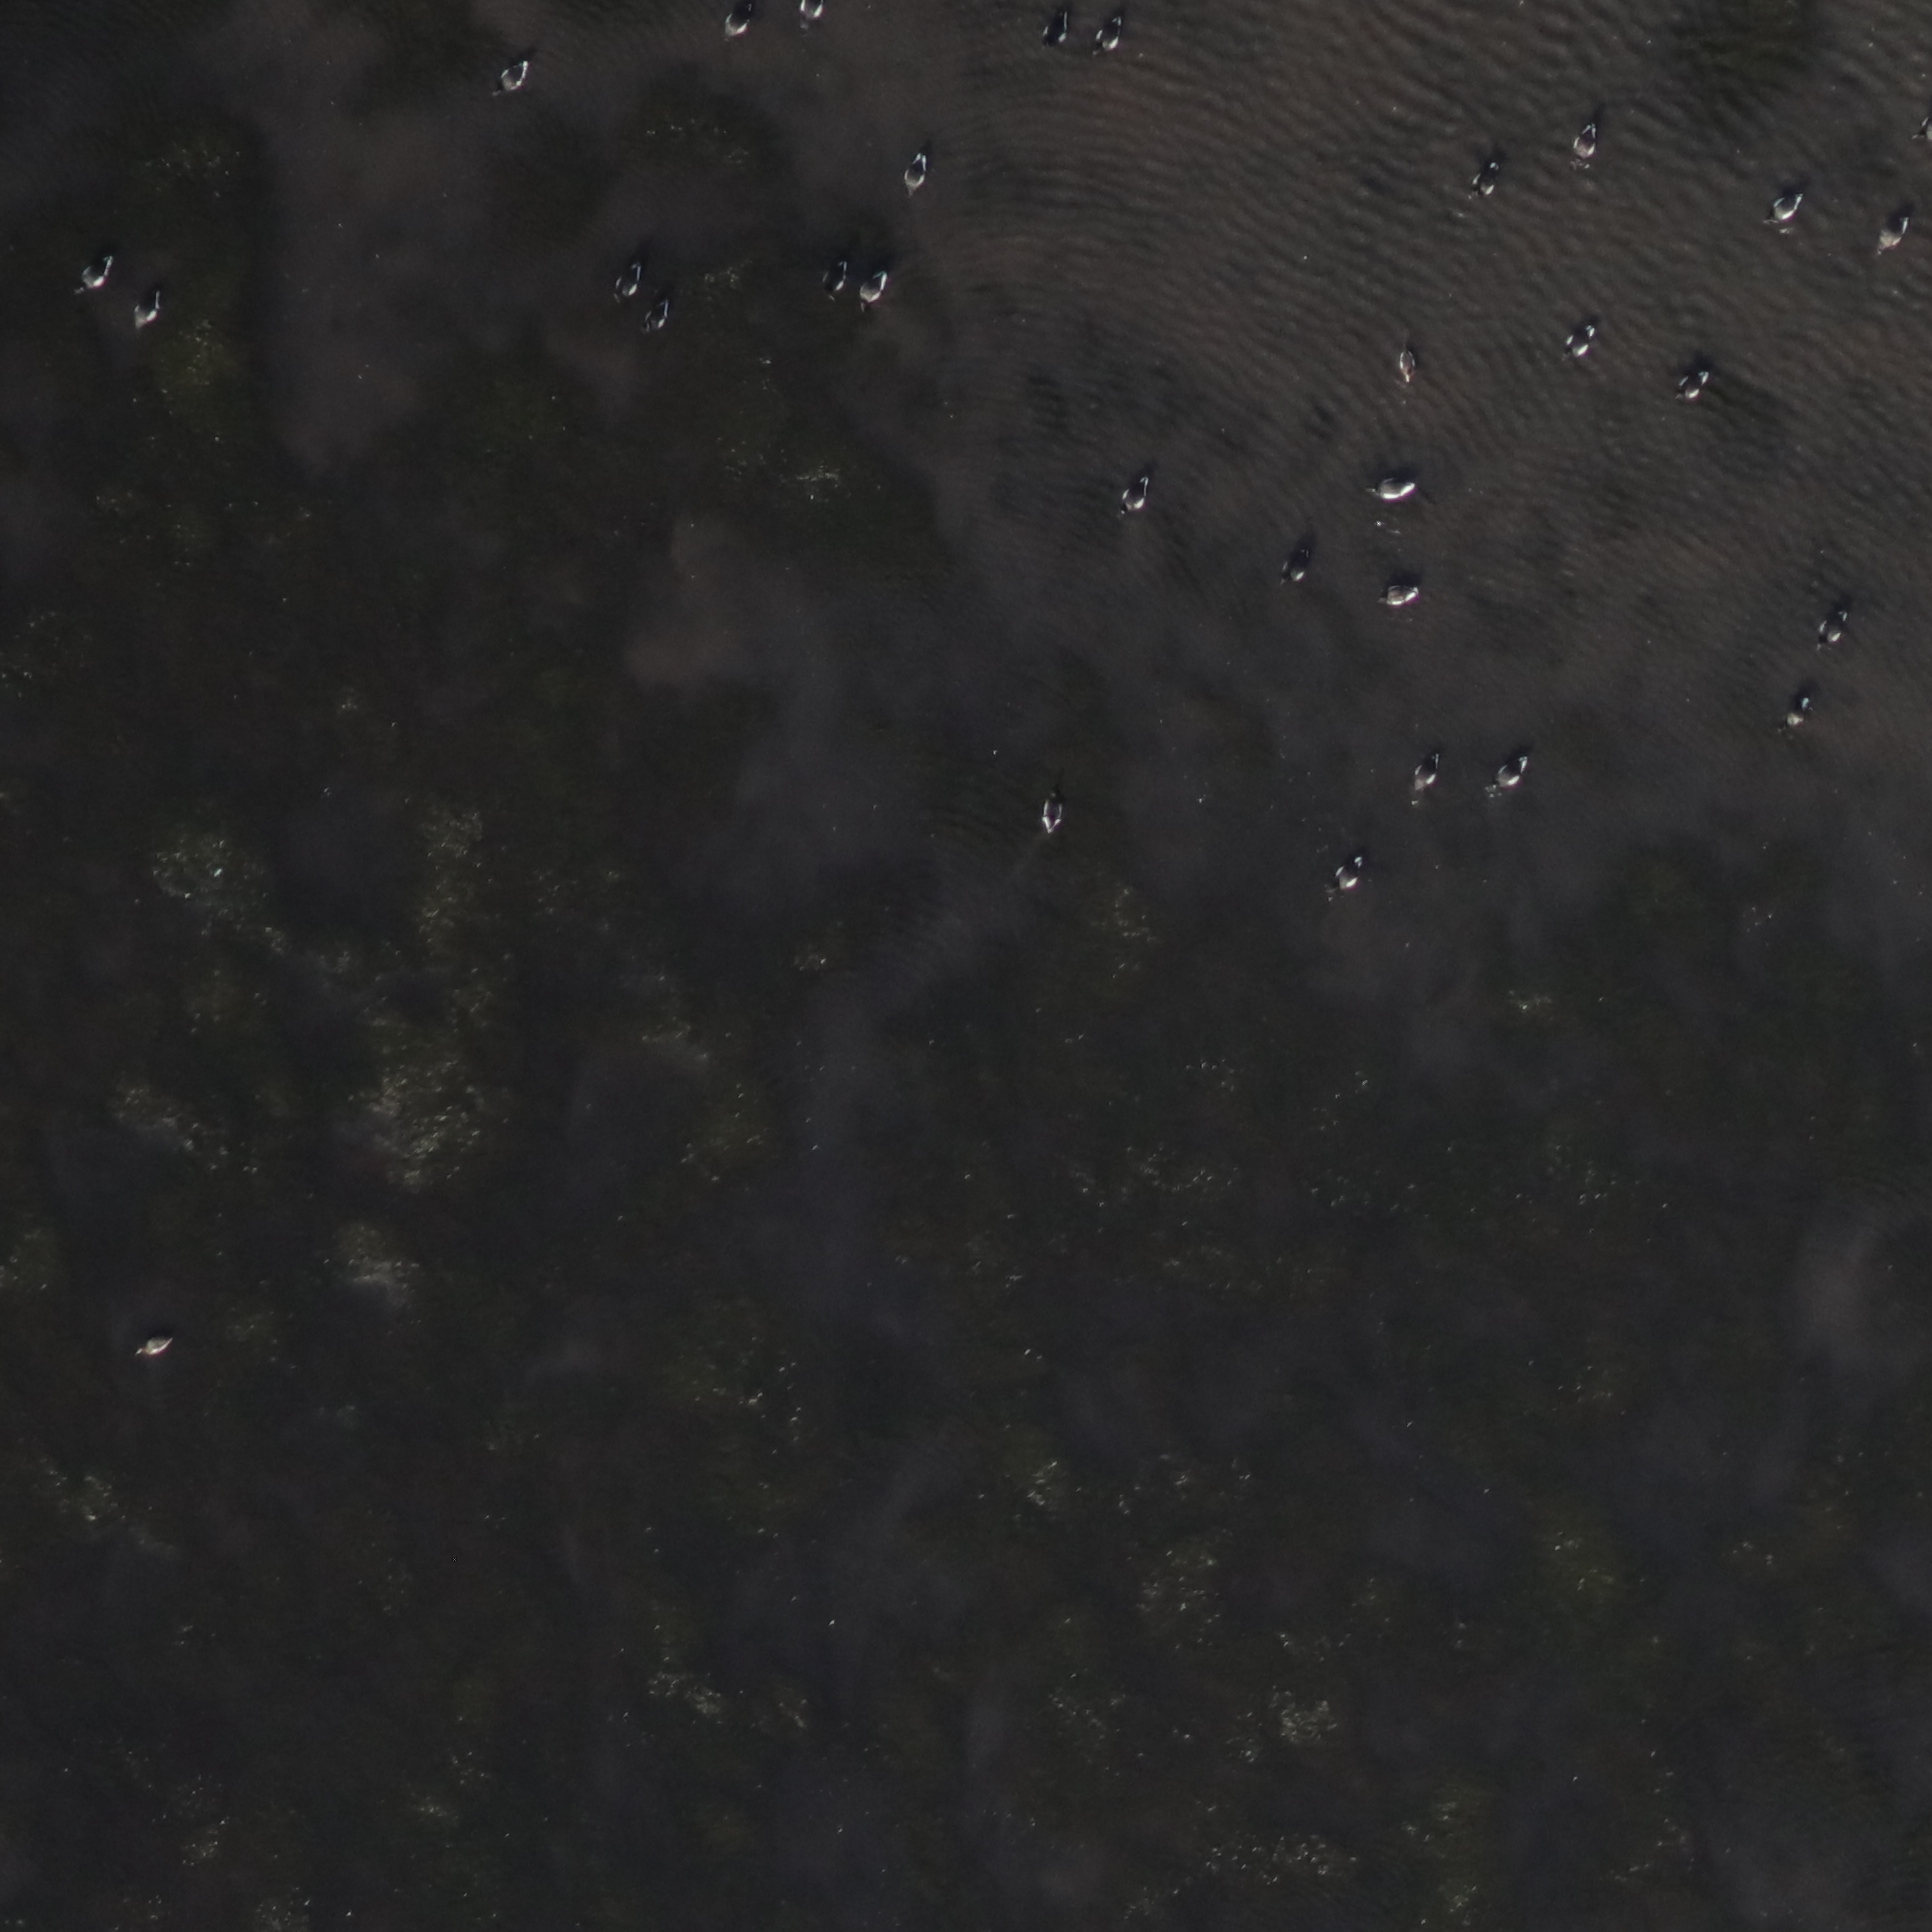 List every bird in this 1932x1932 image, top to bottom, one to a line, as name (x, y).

brant (735, 22)
brant (1111, 31)
brant (1056, 34)
brant (513, 77)
brant (1584, 144)
brant (916, 179)
brant (1480, 181)
brant (1785, 208)
brant (1898, 231)
brant (836, 275)
brant (98, 276)
brant (630, 279)
brant (868, 287)
brant (150, 318)
brant (662, 318)
brant (1580, 341)
brant (1408, 365)
brant (1691, 385)
brant (1391, 490)
brant (1134, 498)
brant (1294, 568)
brant (1399, 594)
brant (1831, 627)
brant (1794, 711)
brant (1507, 774)
brant (1424, 775)
brant (1054, 811)
brant (1348, 878)
other bird (156, 1348)